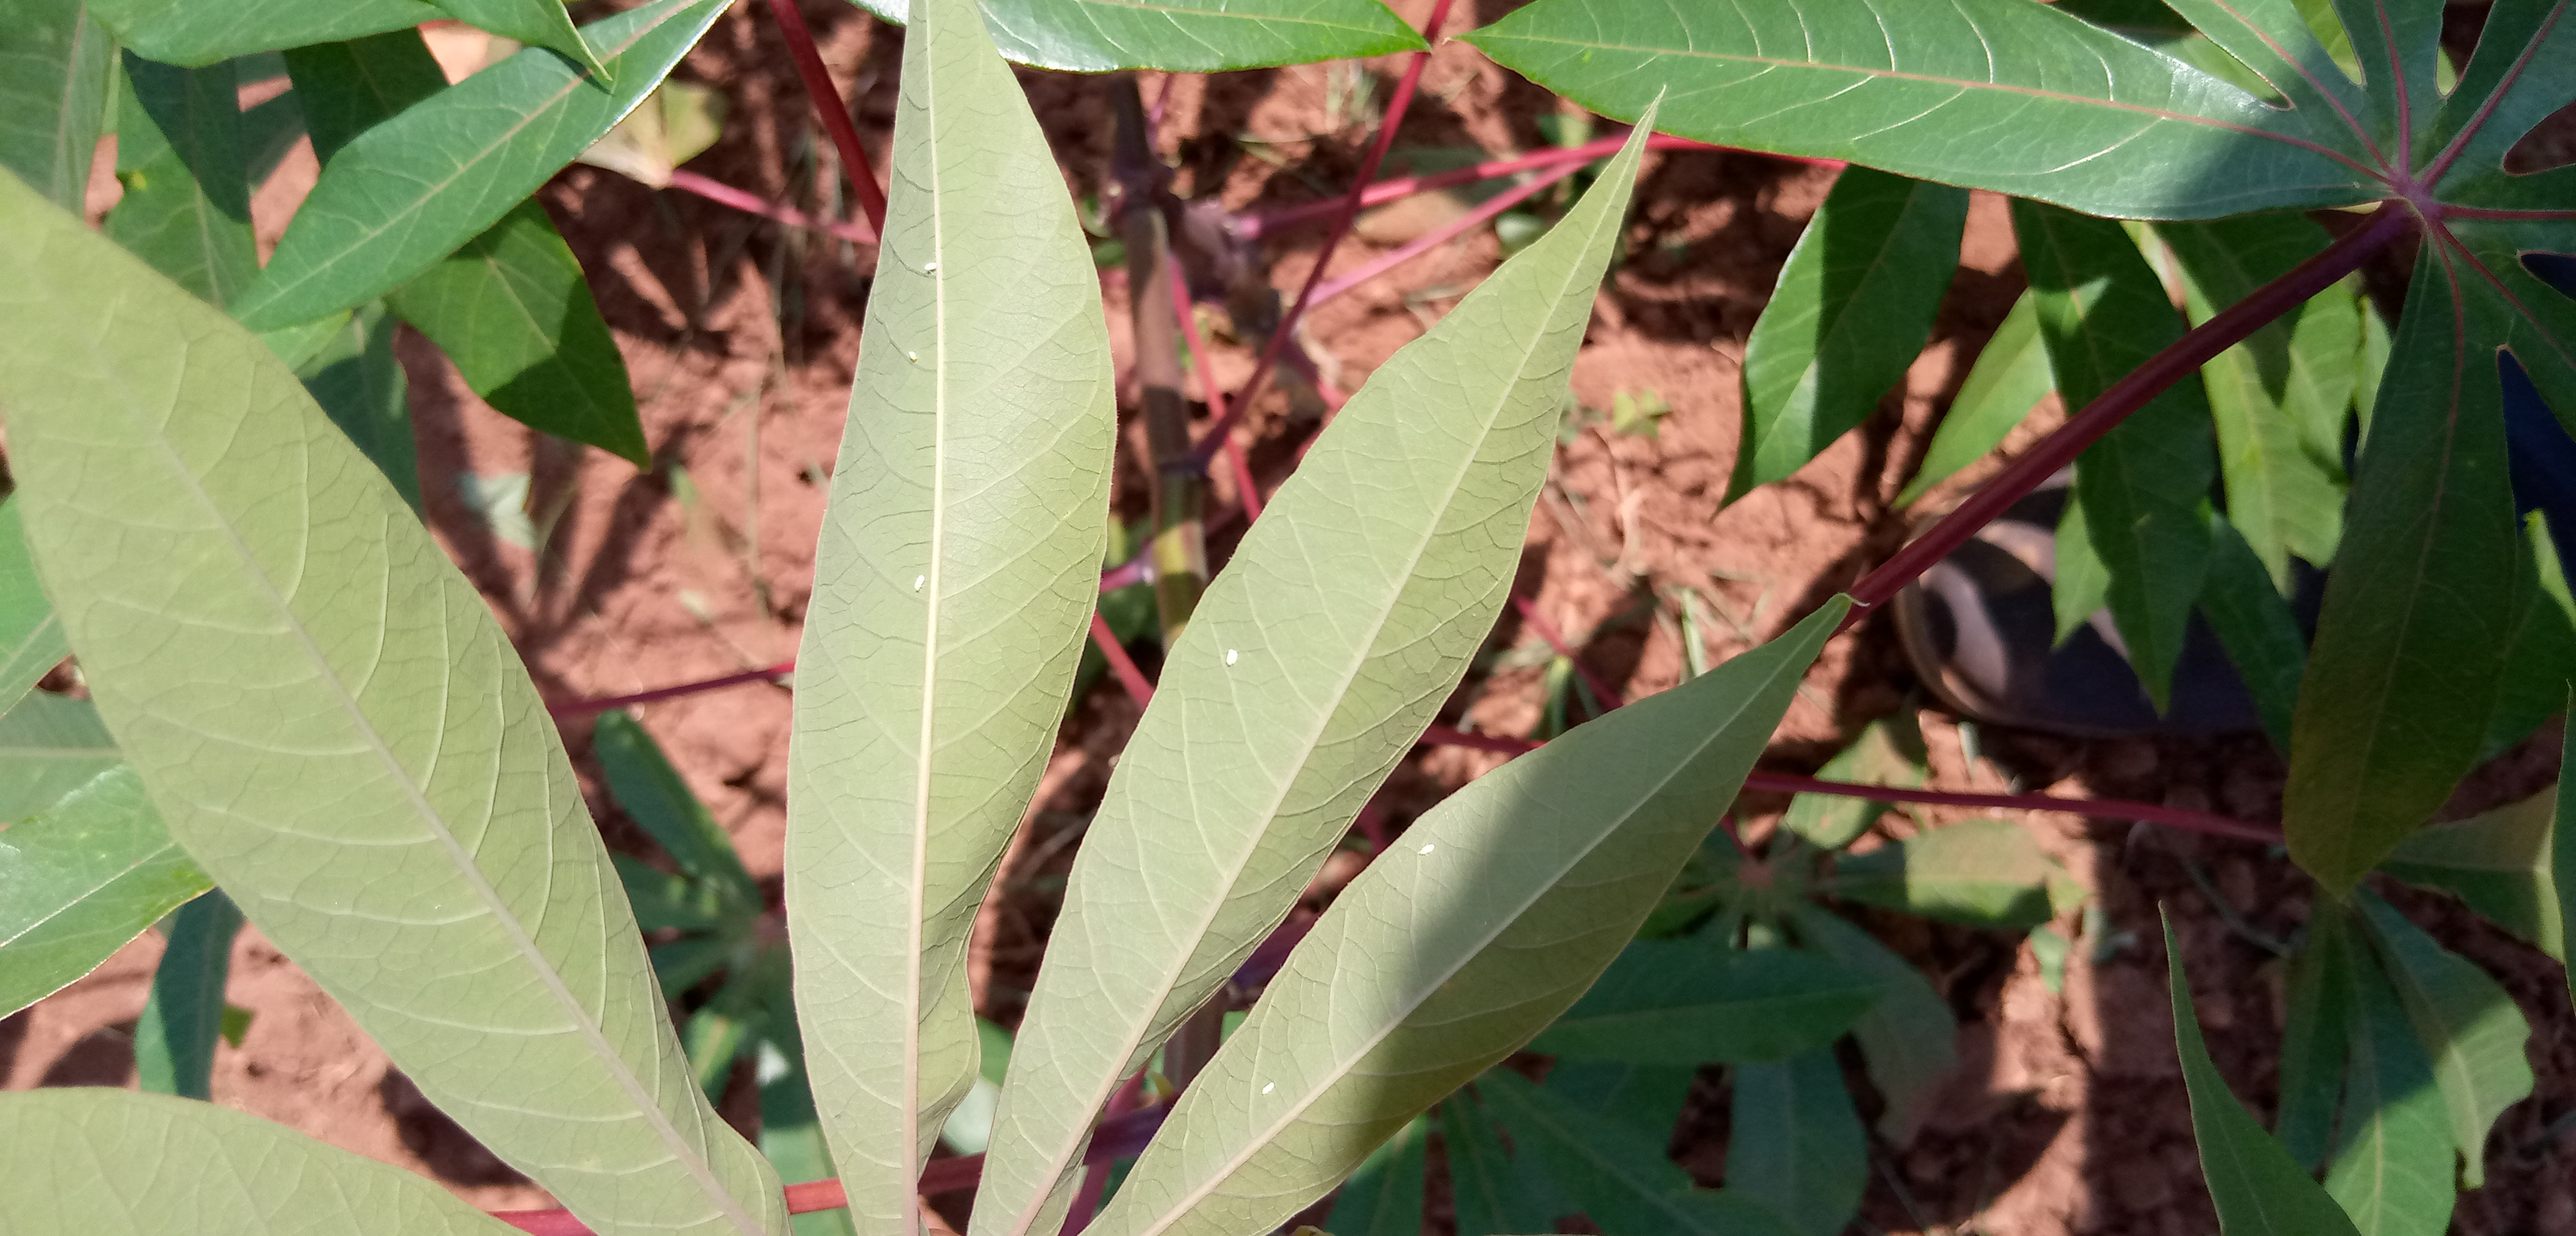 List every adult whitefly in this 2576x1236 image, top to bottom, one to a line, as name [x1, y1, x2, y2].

whitefly [913, 255, 949, 281]
whitefly [903, 342, 926, 371]
whitefly [910, 569, 932, 599]
whitefly [1218, 631, 1245, 674]
whitefly [1411, 832, 1441, 868]
whitefly [1256, 1074, 1278, 1101]